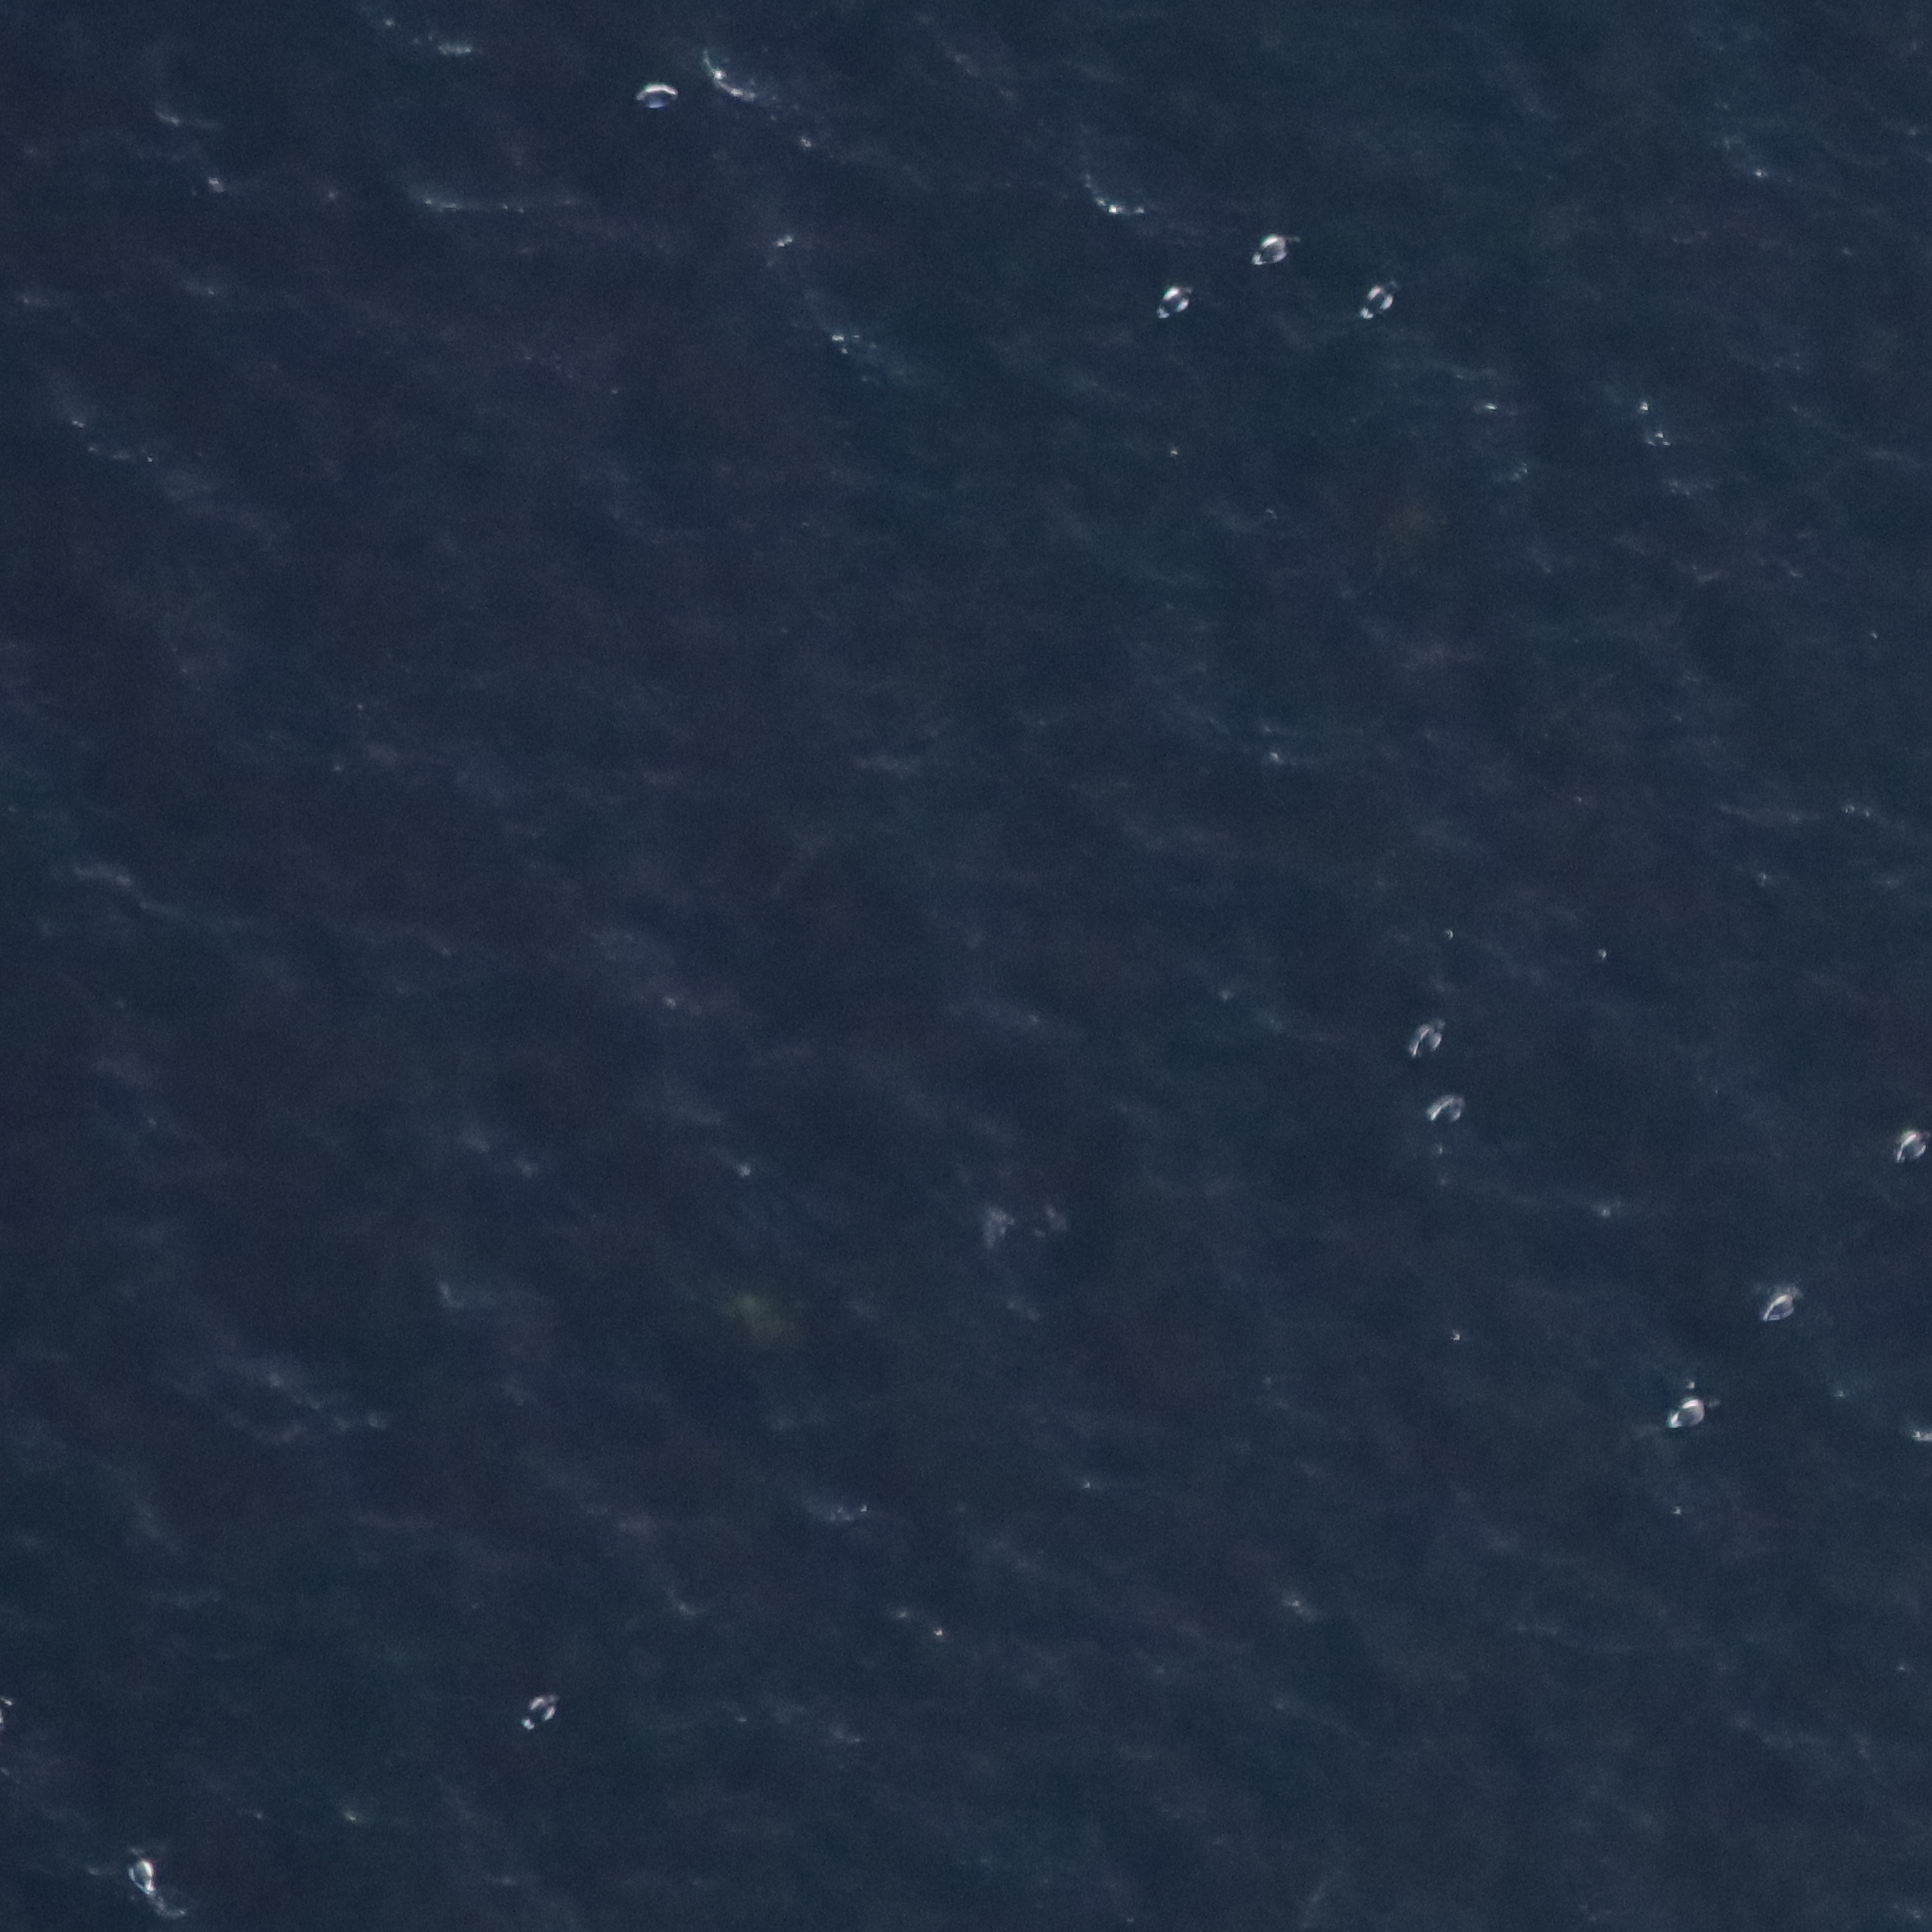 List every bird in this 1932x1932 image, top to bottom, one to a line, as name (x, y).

brant (653, 95)
brant (1274, 249)
brant (1177, 301)
brant (1379, 301)
brant (1426, 1044)
brant (1447, 1111)
brant (1915, 1150)
brant (1780, 1302)
brant (1688, 1414)
brant (540, 1711)
brant (137, 1874)